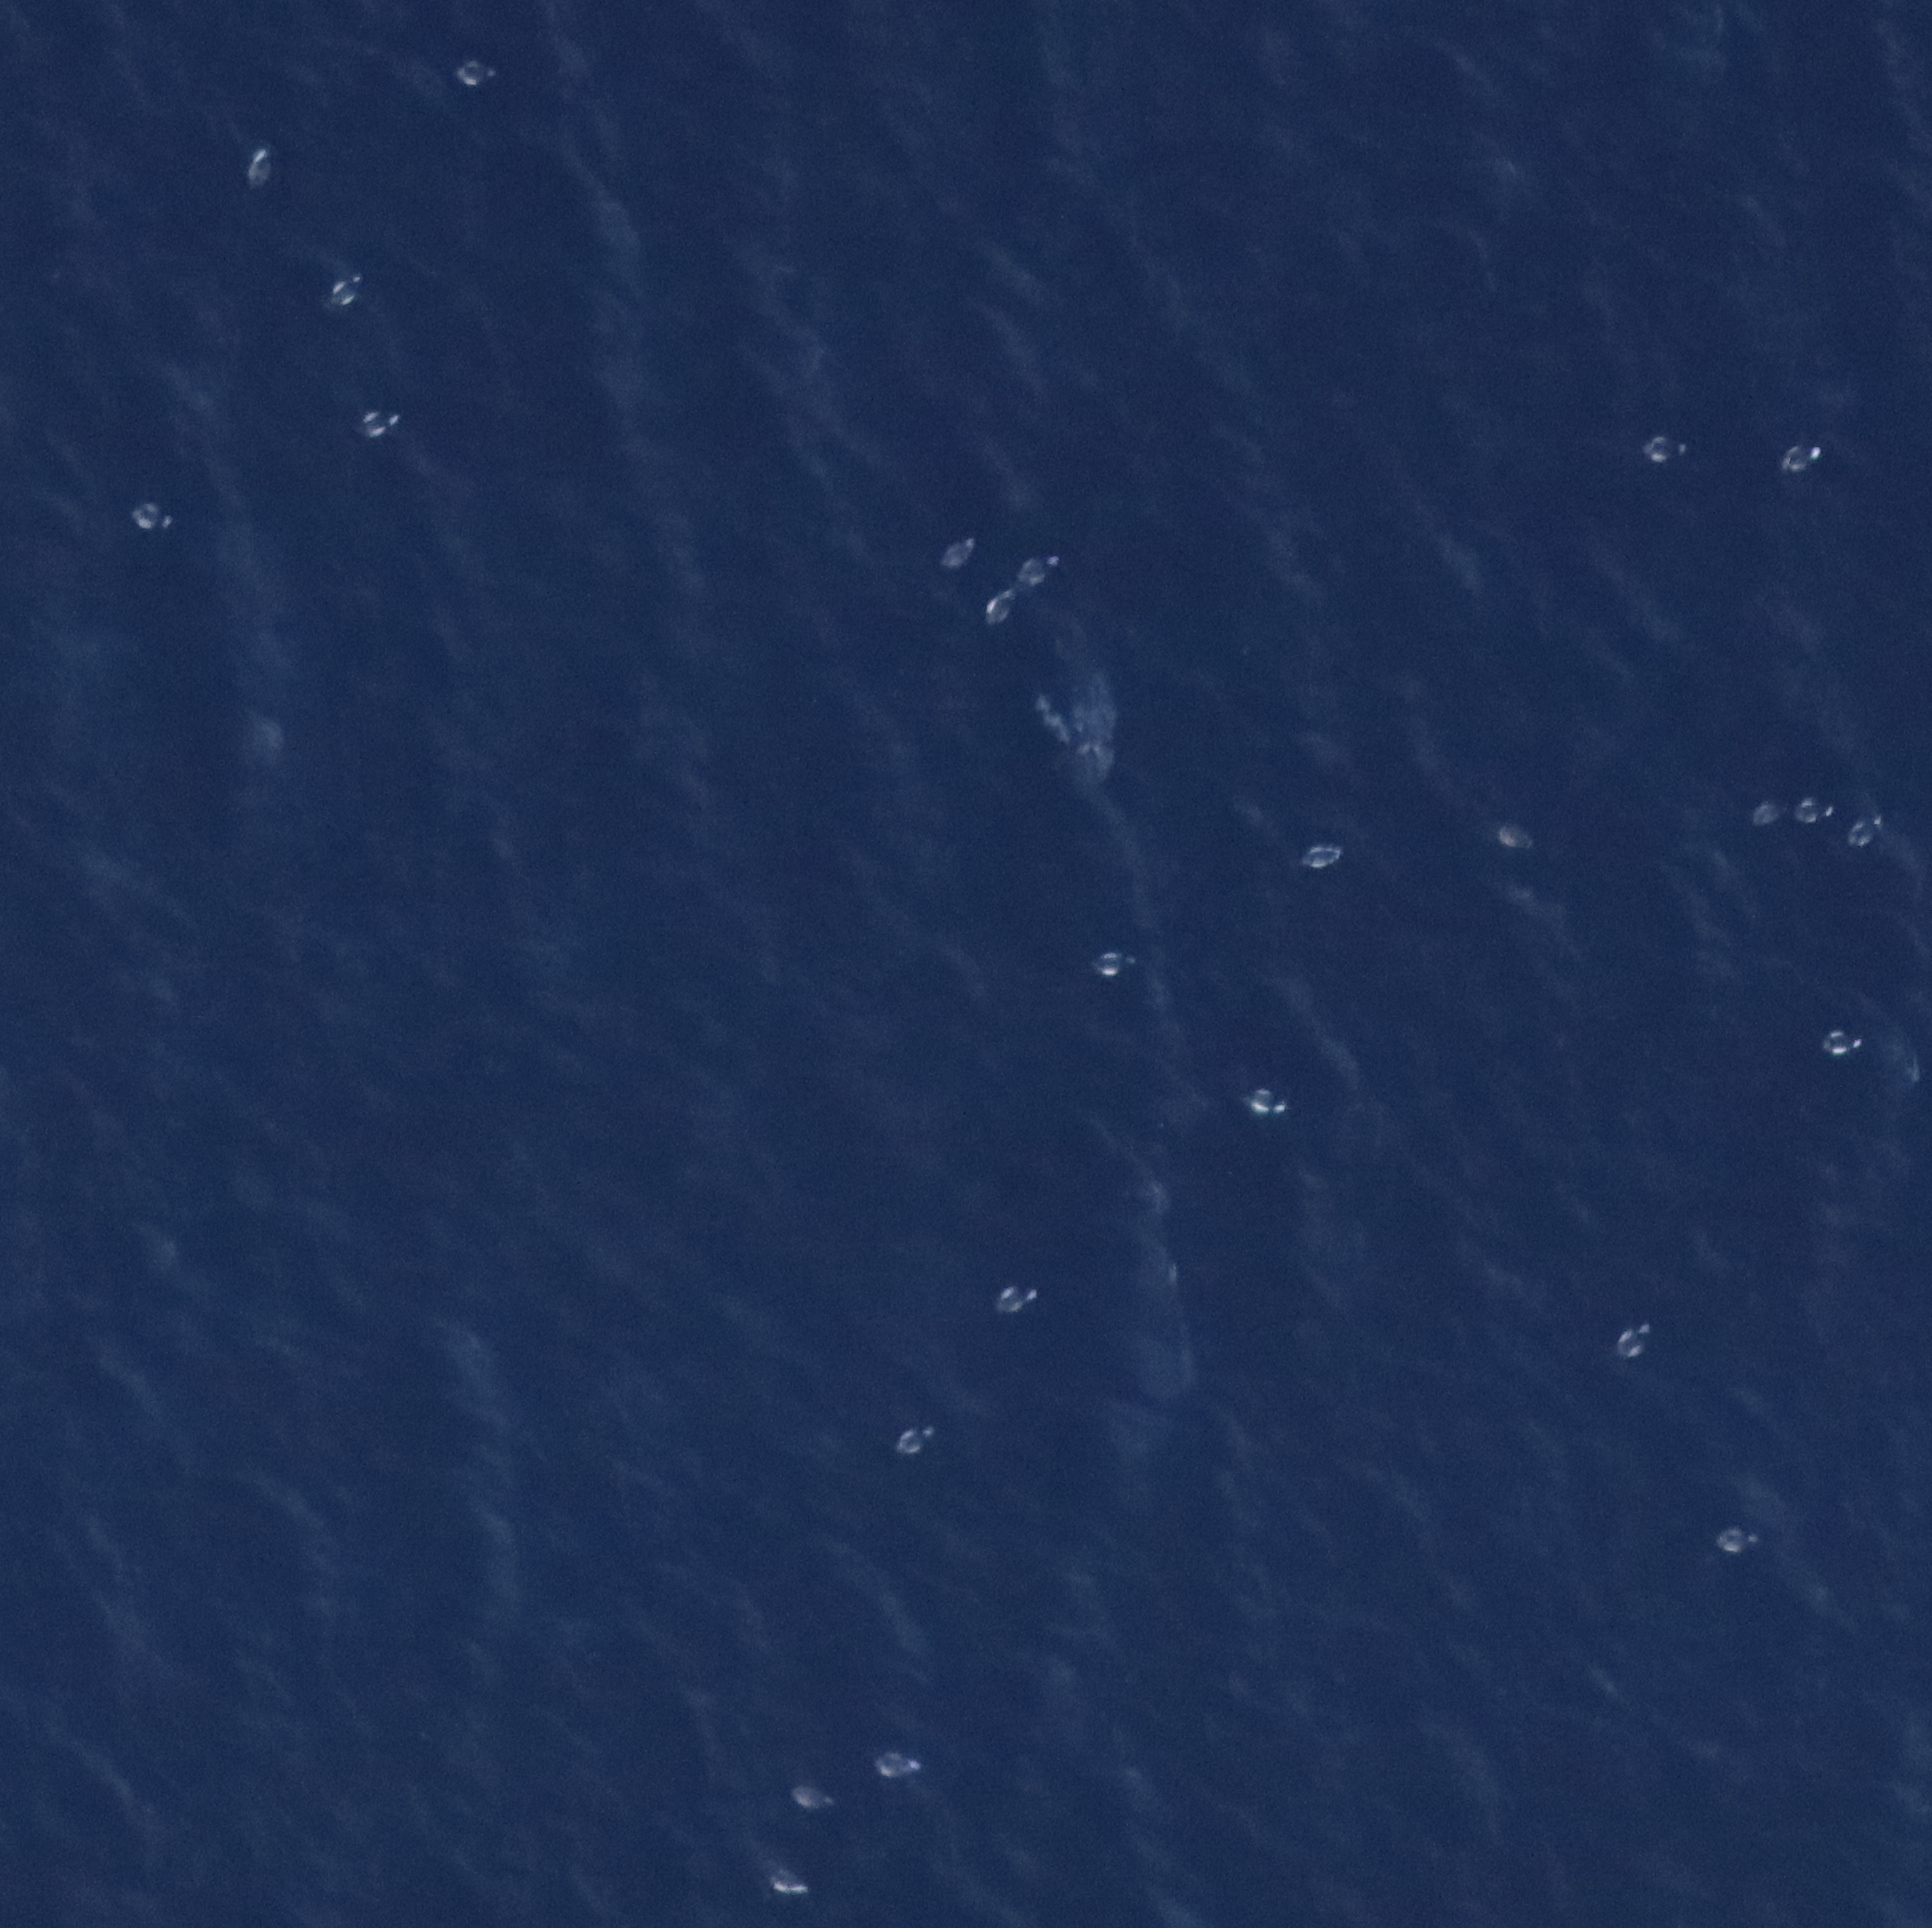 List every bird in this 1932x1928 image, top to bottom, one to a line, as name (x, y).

brant (473, 74)
brant (260, 169)
brant (345, 293)
brant (372, 422)
brant (1657, 450)
brant (1803, 458)
brant (150, 509)
brant (954, 552)
brant (1031, 570)
brant (997, 605)
brant (1814, 813)
brant (1761, 815)
brant (1862, 829)
brant (1512, 833)
brant (1327, 854)
brant (1109, 961)
brant (1842, 1041)
brant (1260, 1102)
brant (1015, 1302)
brant (1630, 1340)
brant (911, 1442)
brant (1730, 1538)
brant (891, 1765)
brant (806, 1795)
brant (781, 1883)